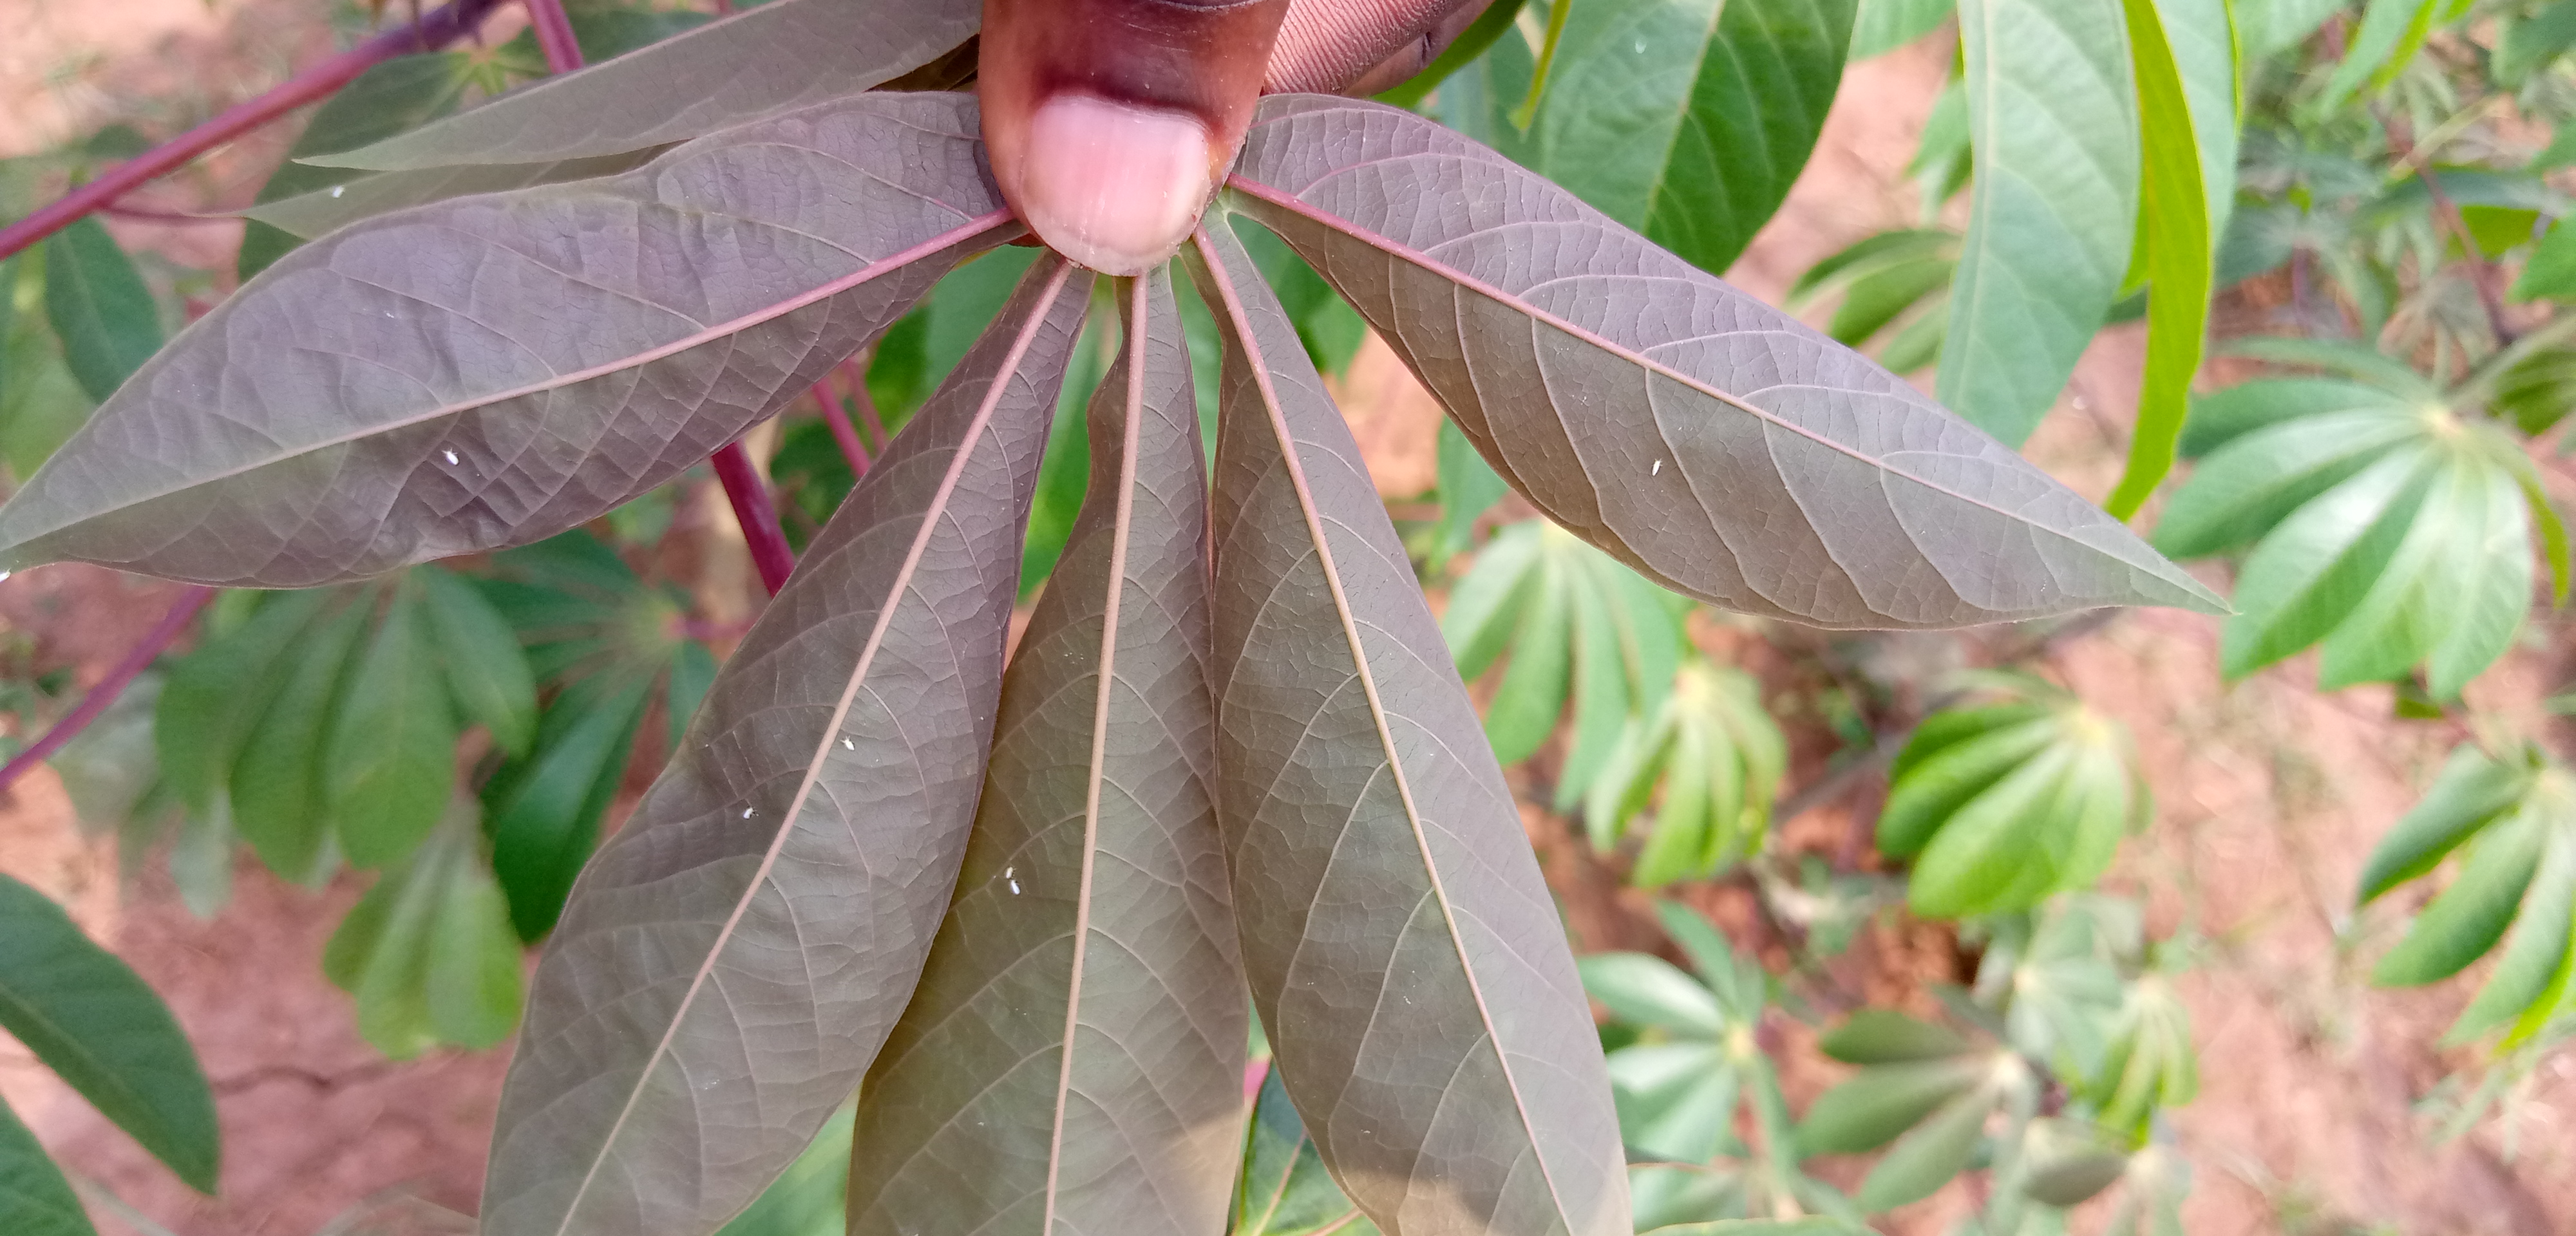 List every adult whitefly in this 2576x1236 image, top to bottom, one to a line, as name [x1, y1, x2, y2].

whitefly [330, 185, 346, 198]
whitefly [443, 447, 460, 467]
whitefly [1651, 456, 1663, 478]
whitefly [841, 734, 858, 753]
whitefly [741, 803, 755, 820]
whitefly [1003, 863, 1015, 879]
whitefly [1009, 876, 1022, 896]